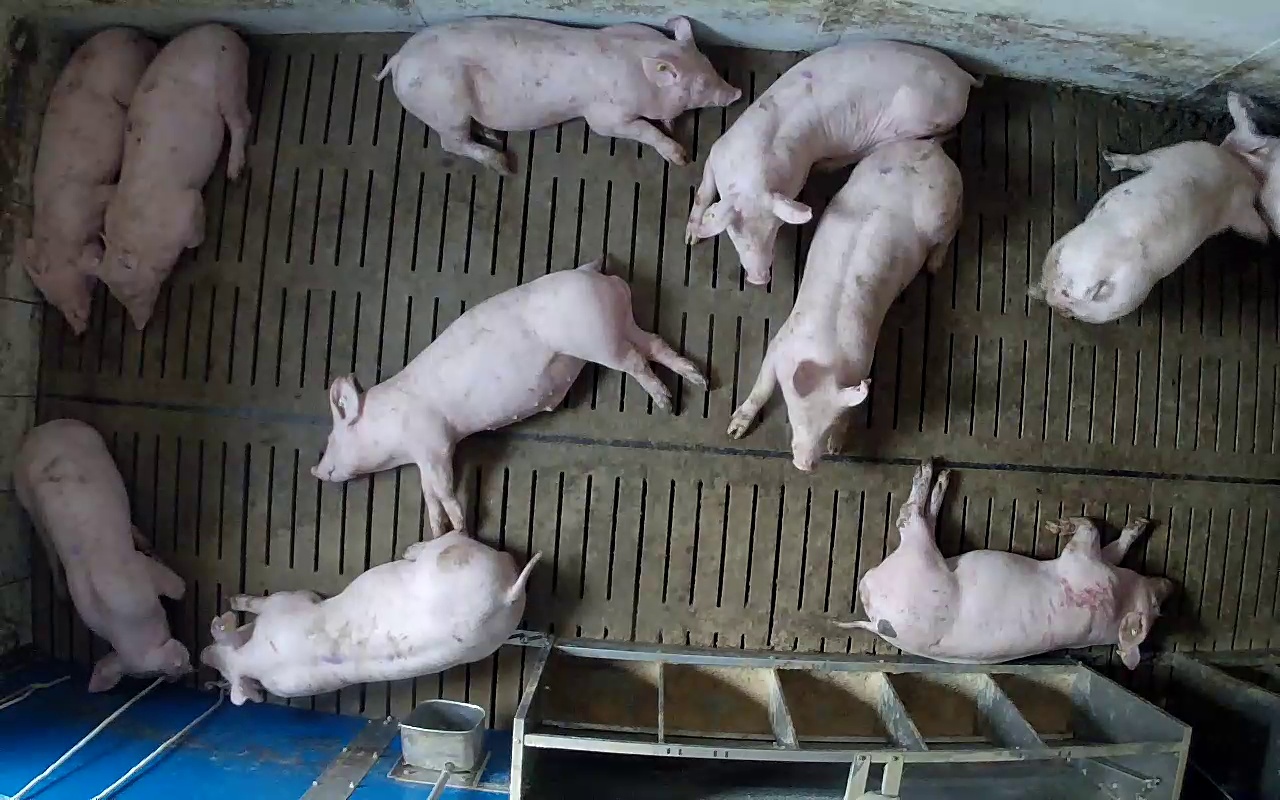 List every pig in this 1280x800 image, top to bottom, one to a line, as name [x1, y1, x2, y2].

pig [373, 14, 741, 176]
pig [79, 20, 255, 331]
pig [23, 28, 158, 334]
pig [682, 40, 990, 285]
pig [1218, 90, 1280, 235]
pig [726, 132, 962, 473]
pig [1031, 140, 1272, 325]
pig [309, 255, 710, 540]
pig [15, 418, 192, 690]
pig [831, 460, 1173, 670]
pig [199, 531, 546, 706]